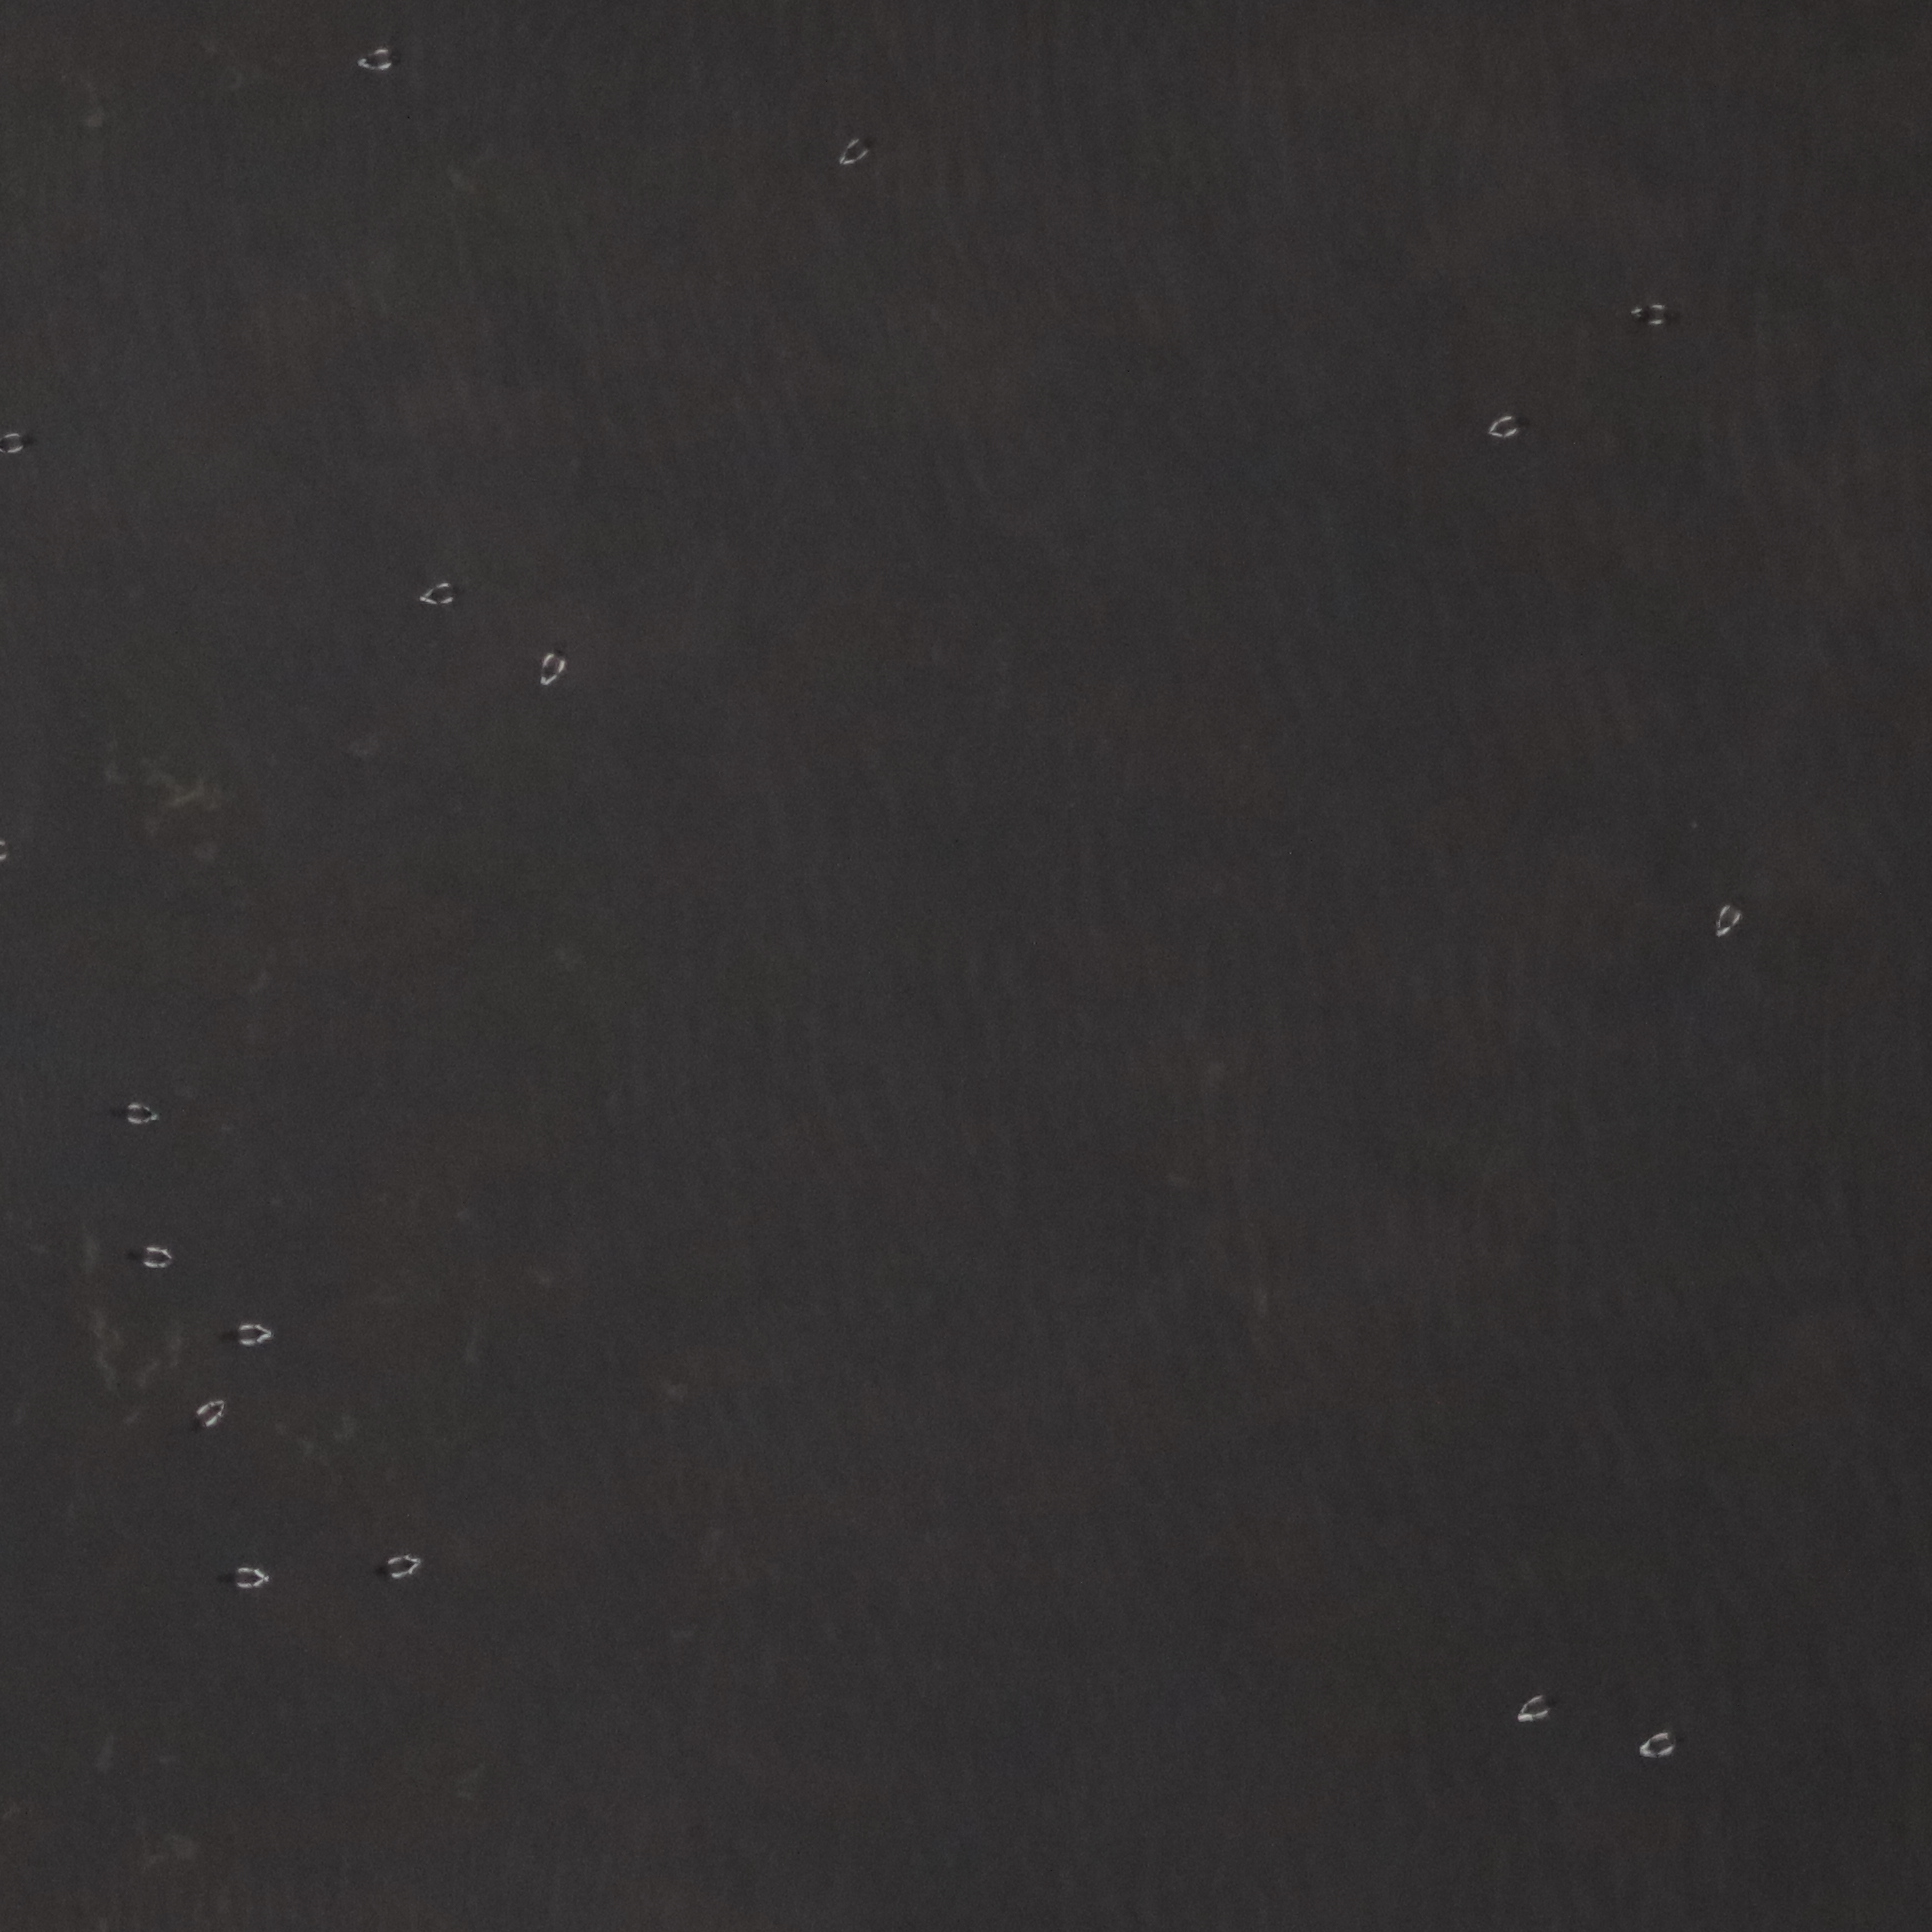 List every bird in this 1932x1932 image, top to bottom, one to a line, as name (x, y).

brant (379, 60)
brant (858, 151)
brant (1653, 313)
brant (1507, 427)
brant (11, 443)
brant (441, 596)
brant (556, 667)
brant (1728, 921)
brant (138, 1114)
brant (155, 1258)
brant (249, 1335)
brant (208, 1414)
brant (399, 1567)
brant (247, 1577)
brant (1536, 1709)
brant (1660, 1744)